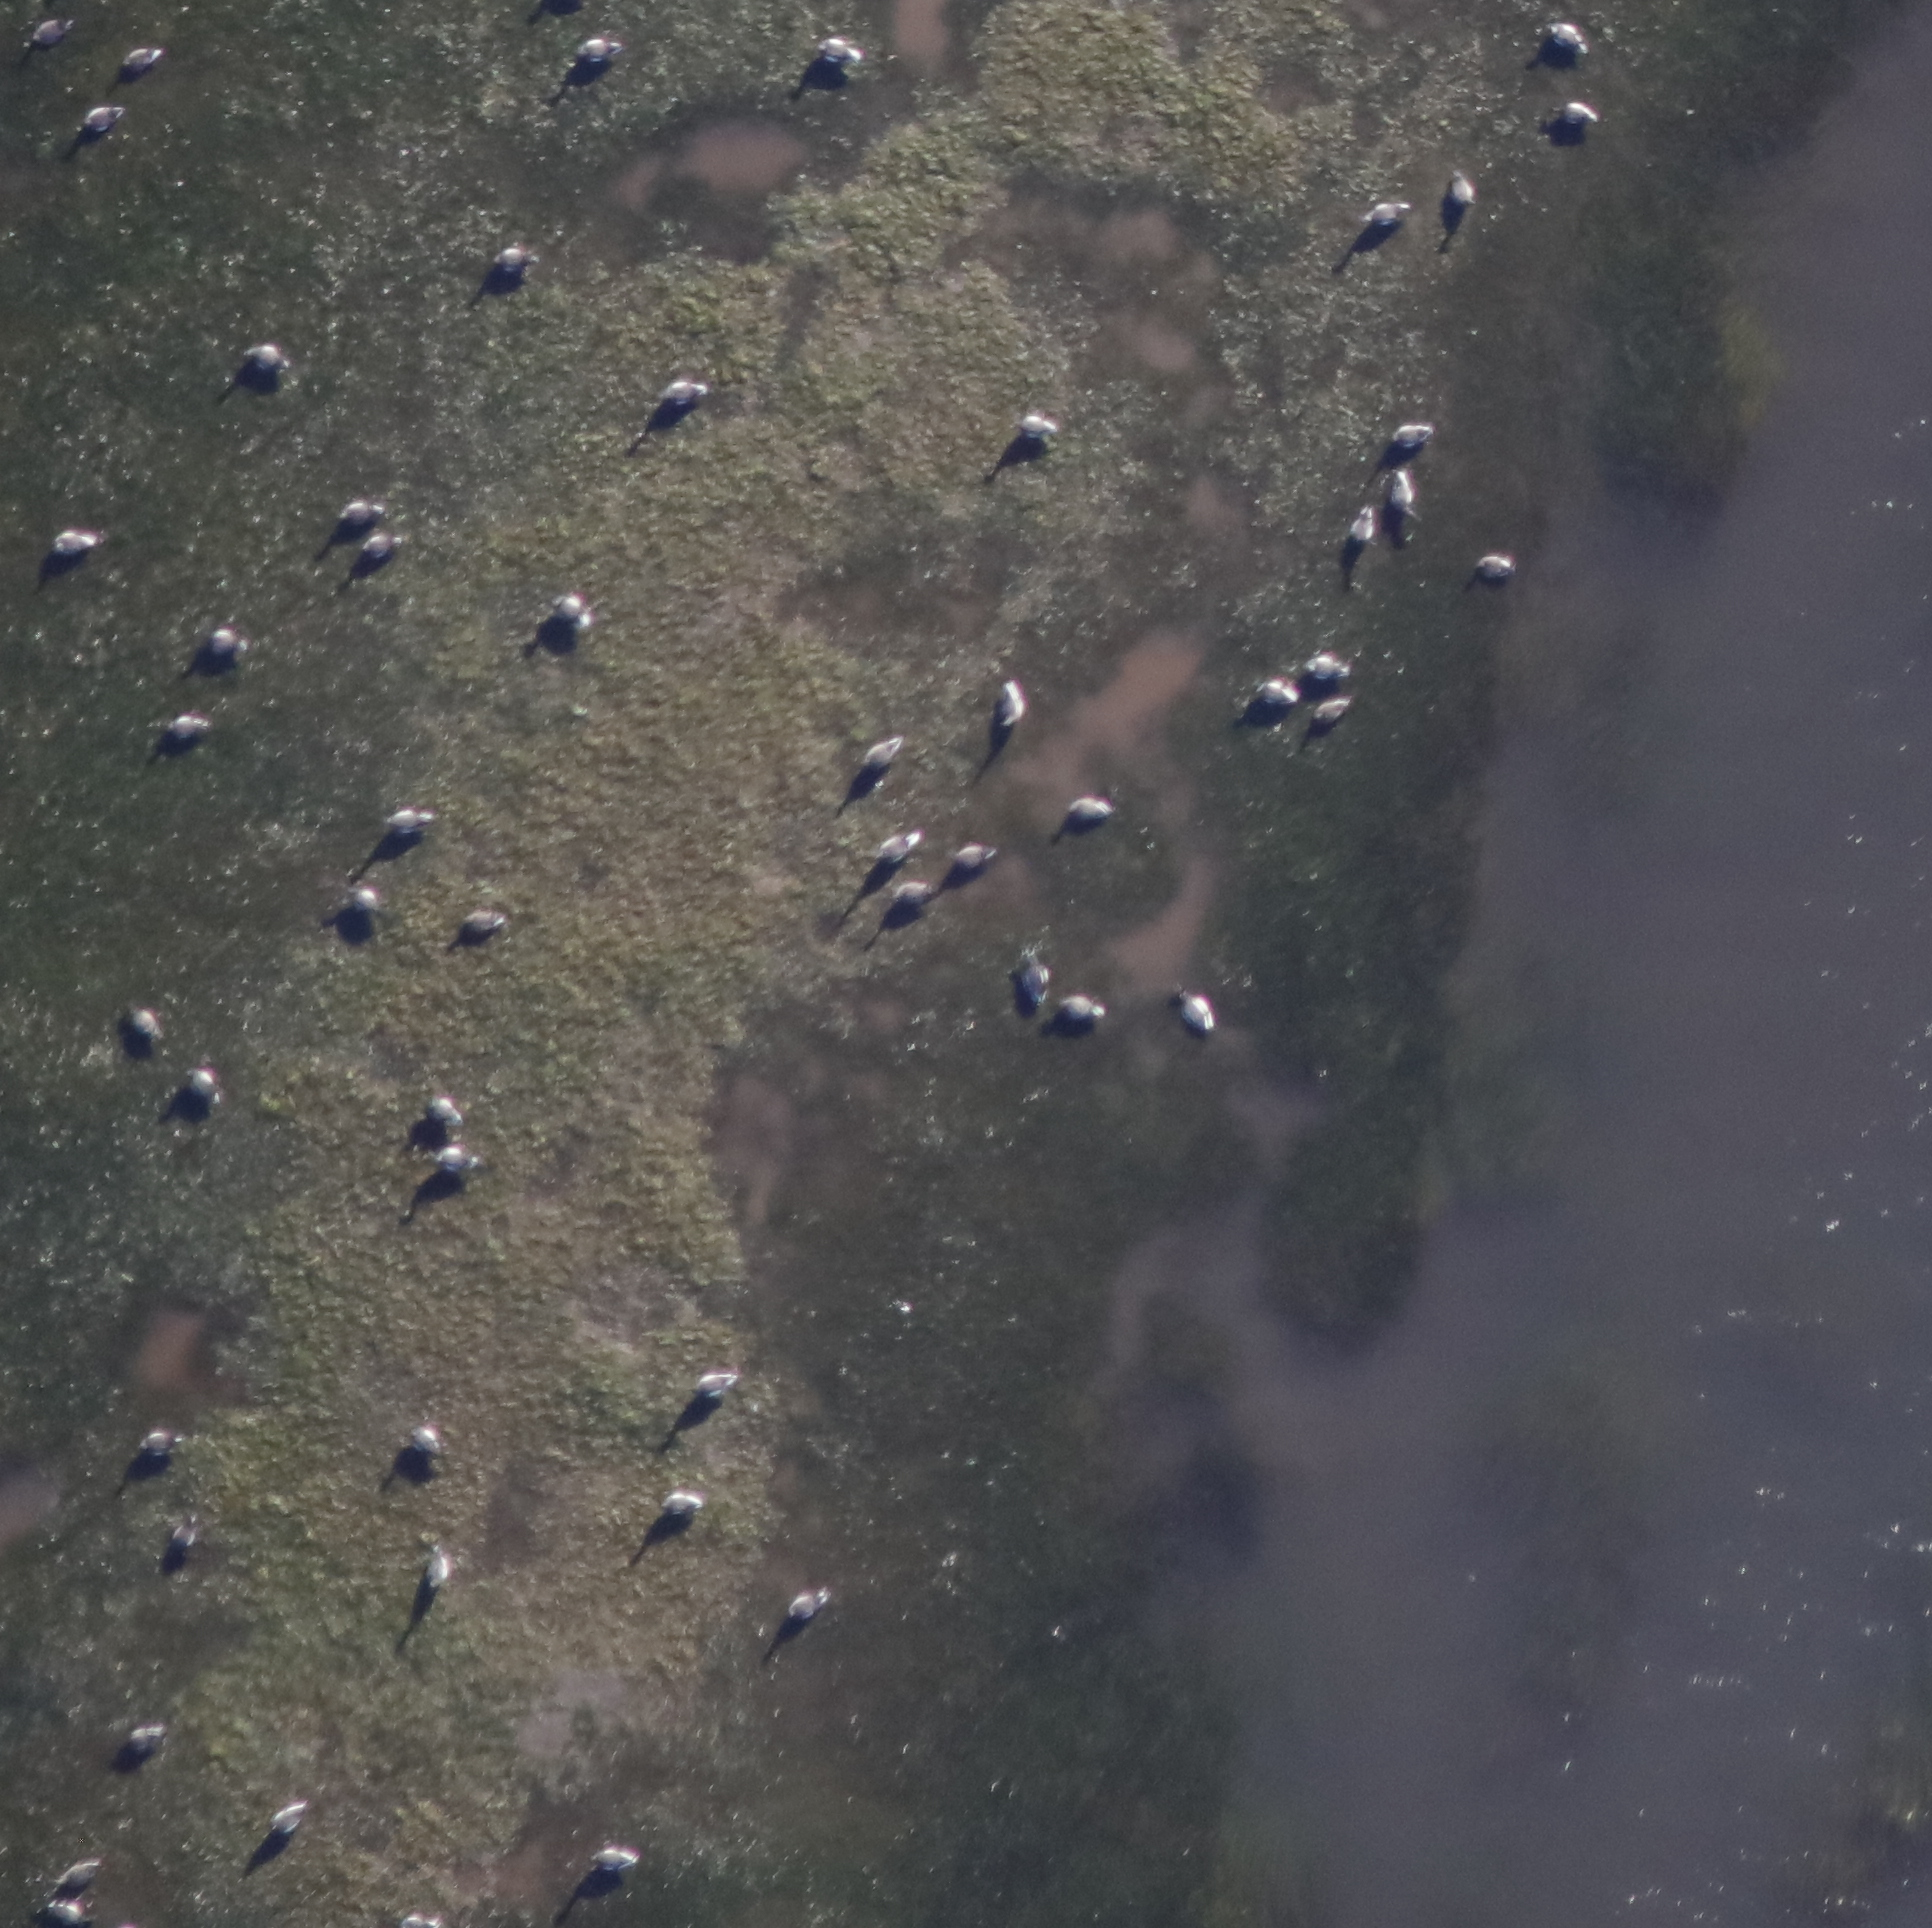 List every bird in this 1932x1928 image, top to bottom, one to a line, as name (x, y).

brant (47, 30)
brant (1569, 37)
brant (847, 47)
brant (600, 49)
brant (140, 59)
brant (1577, 115)
brant (101, 118)
brant (1474, 185)
brant (1382, 212)
brant (517, 261)
brant (269, 358)
brant (686, 390)
brant (1038, 434)
brant (1410, 437)
brant (1406, 494)
brant (1367, 528)
brant (372, 529)
brant (79, 539)
brant (1493, 568)
brant (578, 616)
brant (225, 643)
brant (1325, 668)
brant (1269, 695)
brant (1014, 706)
brant (1327, 713)
brant (189, 729)
brant (877, 751)
brant (1087, 812)
brant (409, 821)
brant (899, 849)
brant (973, 858)
brant (913, 896)
brant (361, 899)
brant (491, 920)
brant (1030, 975)
brant (1081, 1007)
brant (1196, 1013)
brant (142, 1028)
brant (200, 1085)
brant (447, 1111)
brant (461, 1164)
brant (715, 1384)
brant (429, 1442)
brant (162, 1443)
brant (686, 1512)
brant (186, 1537)
brant (436, 1581)
brant (809, 1607)
brant (143, 1740)
brant (288, 1820)
brant (613, 1859)
brant (83, 1876)
brant (62, 1916)